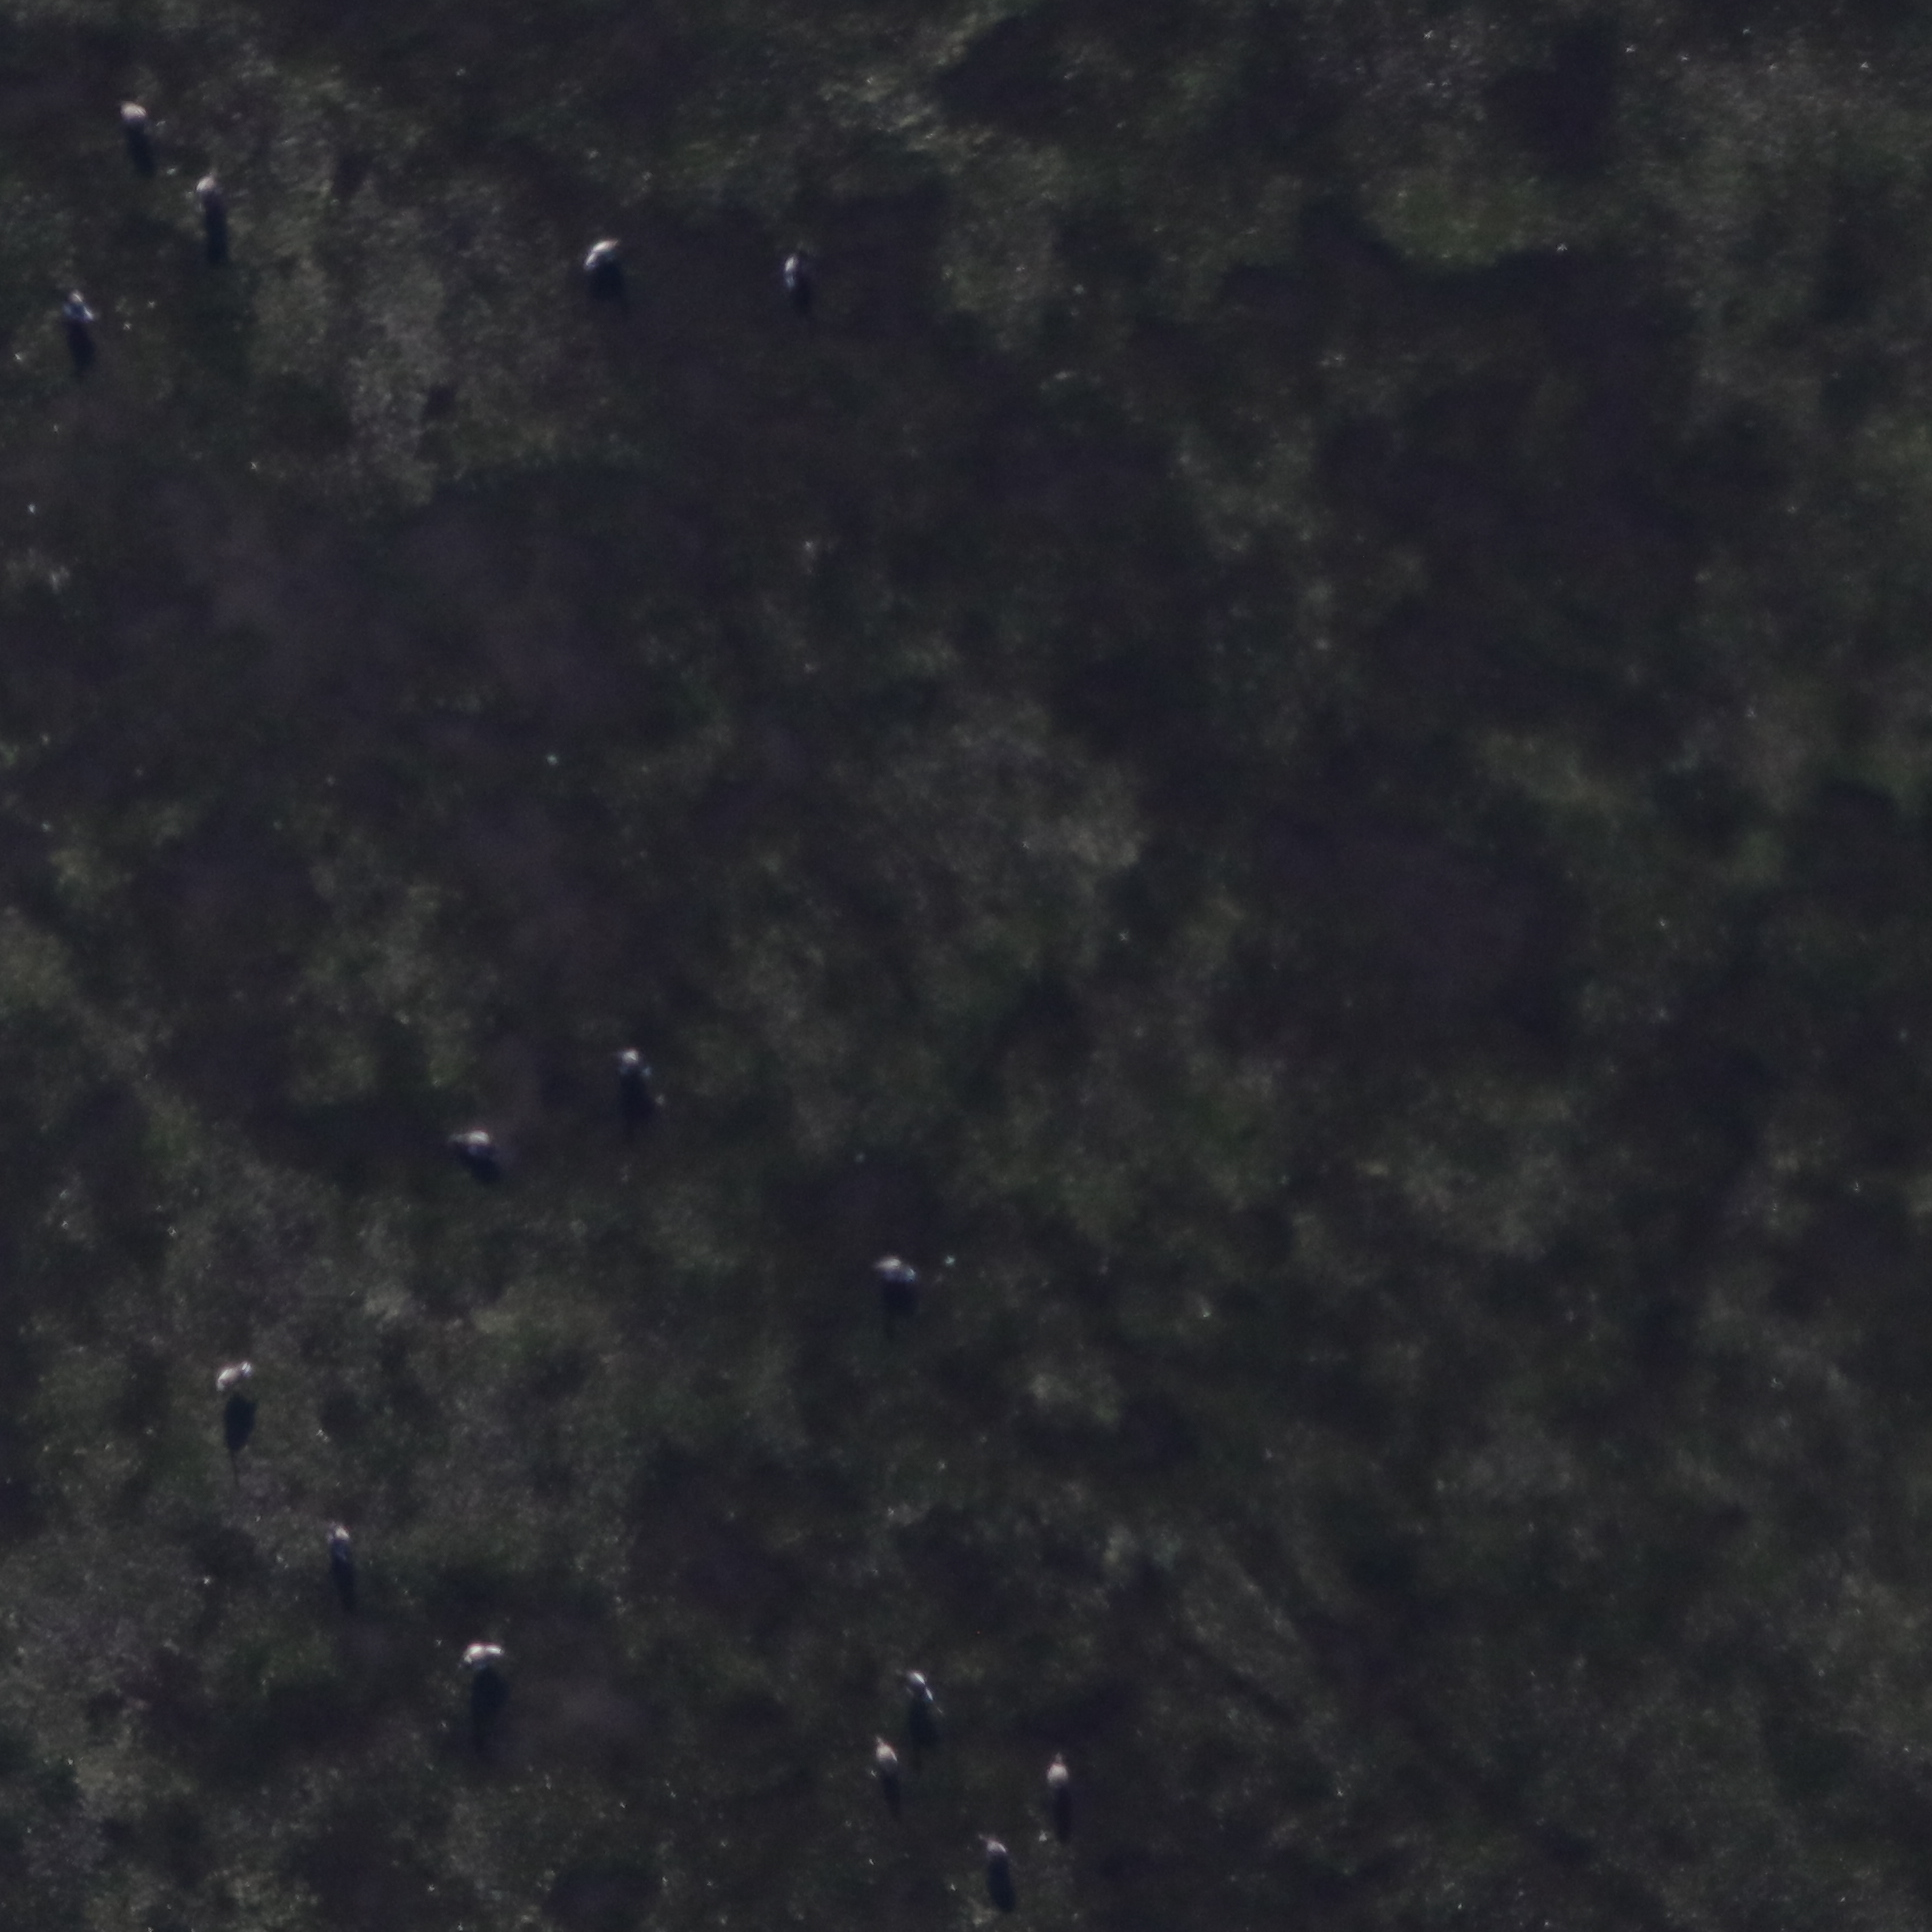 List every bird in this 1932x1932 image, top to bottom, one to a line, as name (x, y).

brant (139, 115)
brant (208, 183)
brant (604, 251)
brant (801, 268)
brant (78, 304)
brant (634, 1060)
brant (477, 1139)
brant (902, 1269)
brant (229, 1385)
brant (335, 1542)
brant (480, 1656)
brant (917, 1678)
brant (882, 1759)
brant (1064, 1775)
brant (992, 1853)